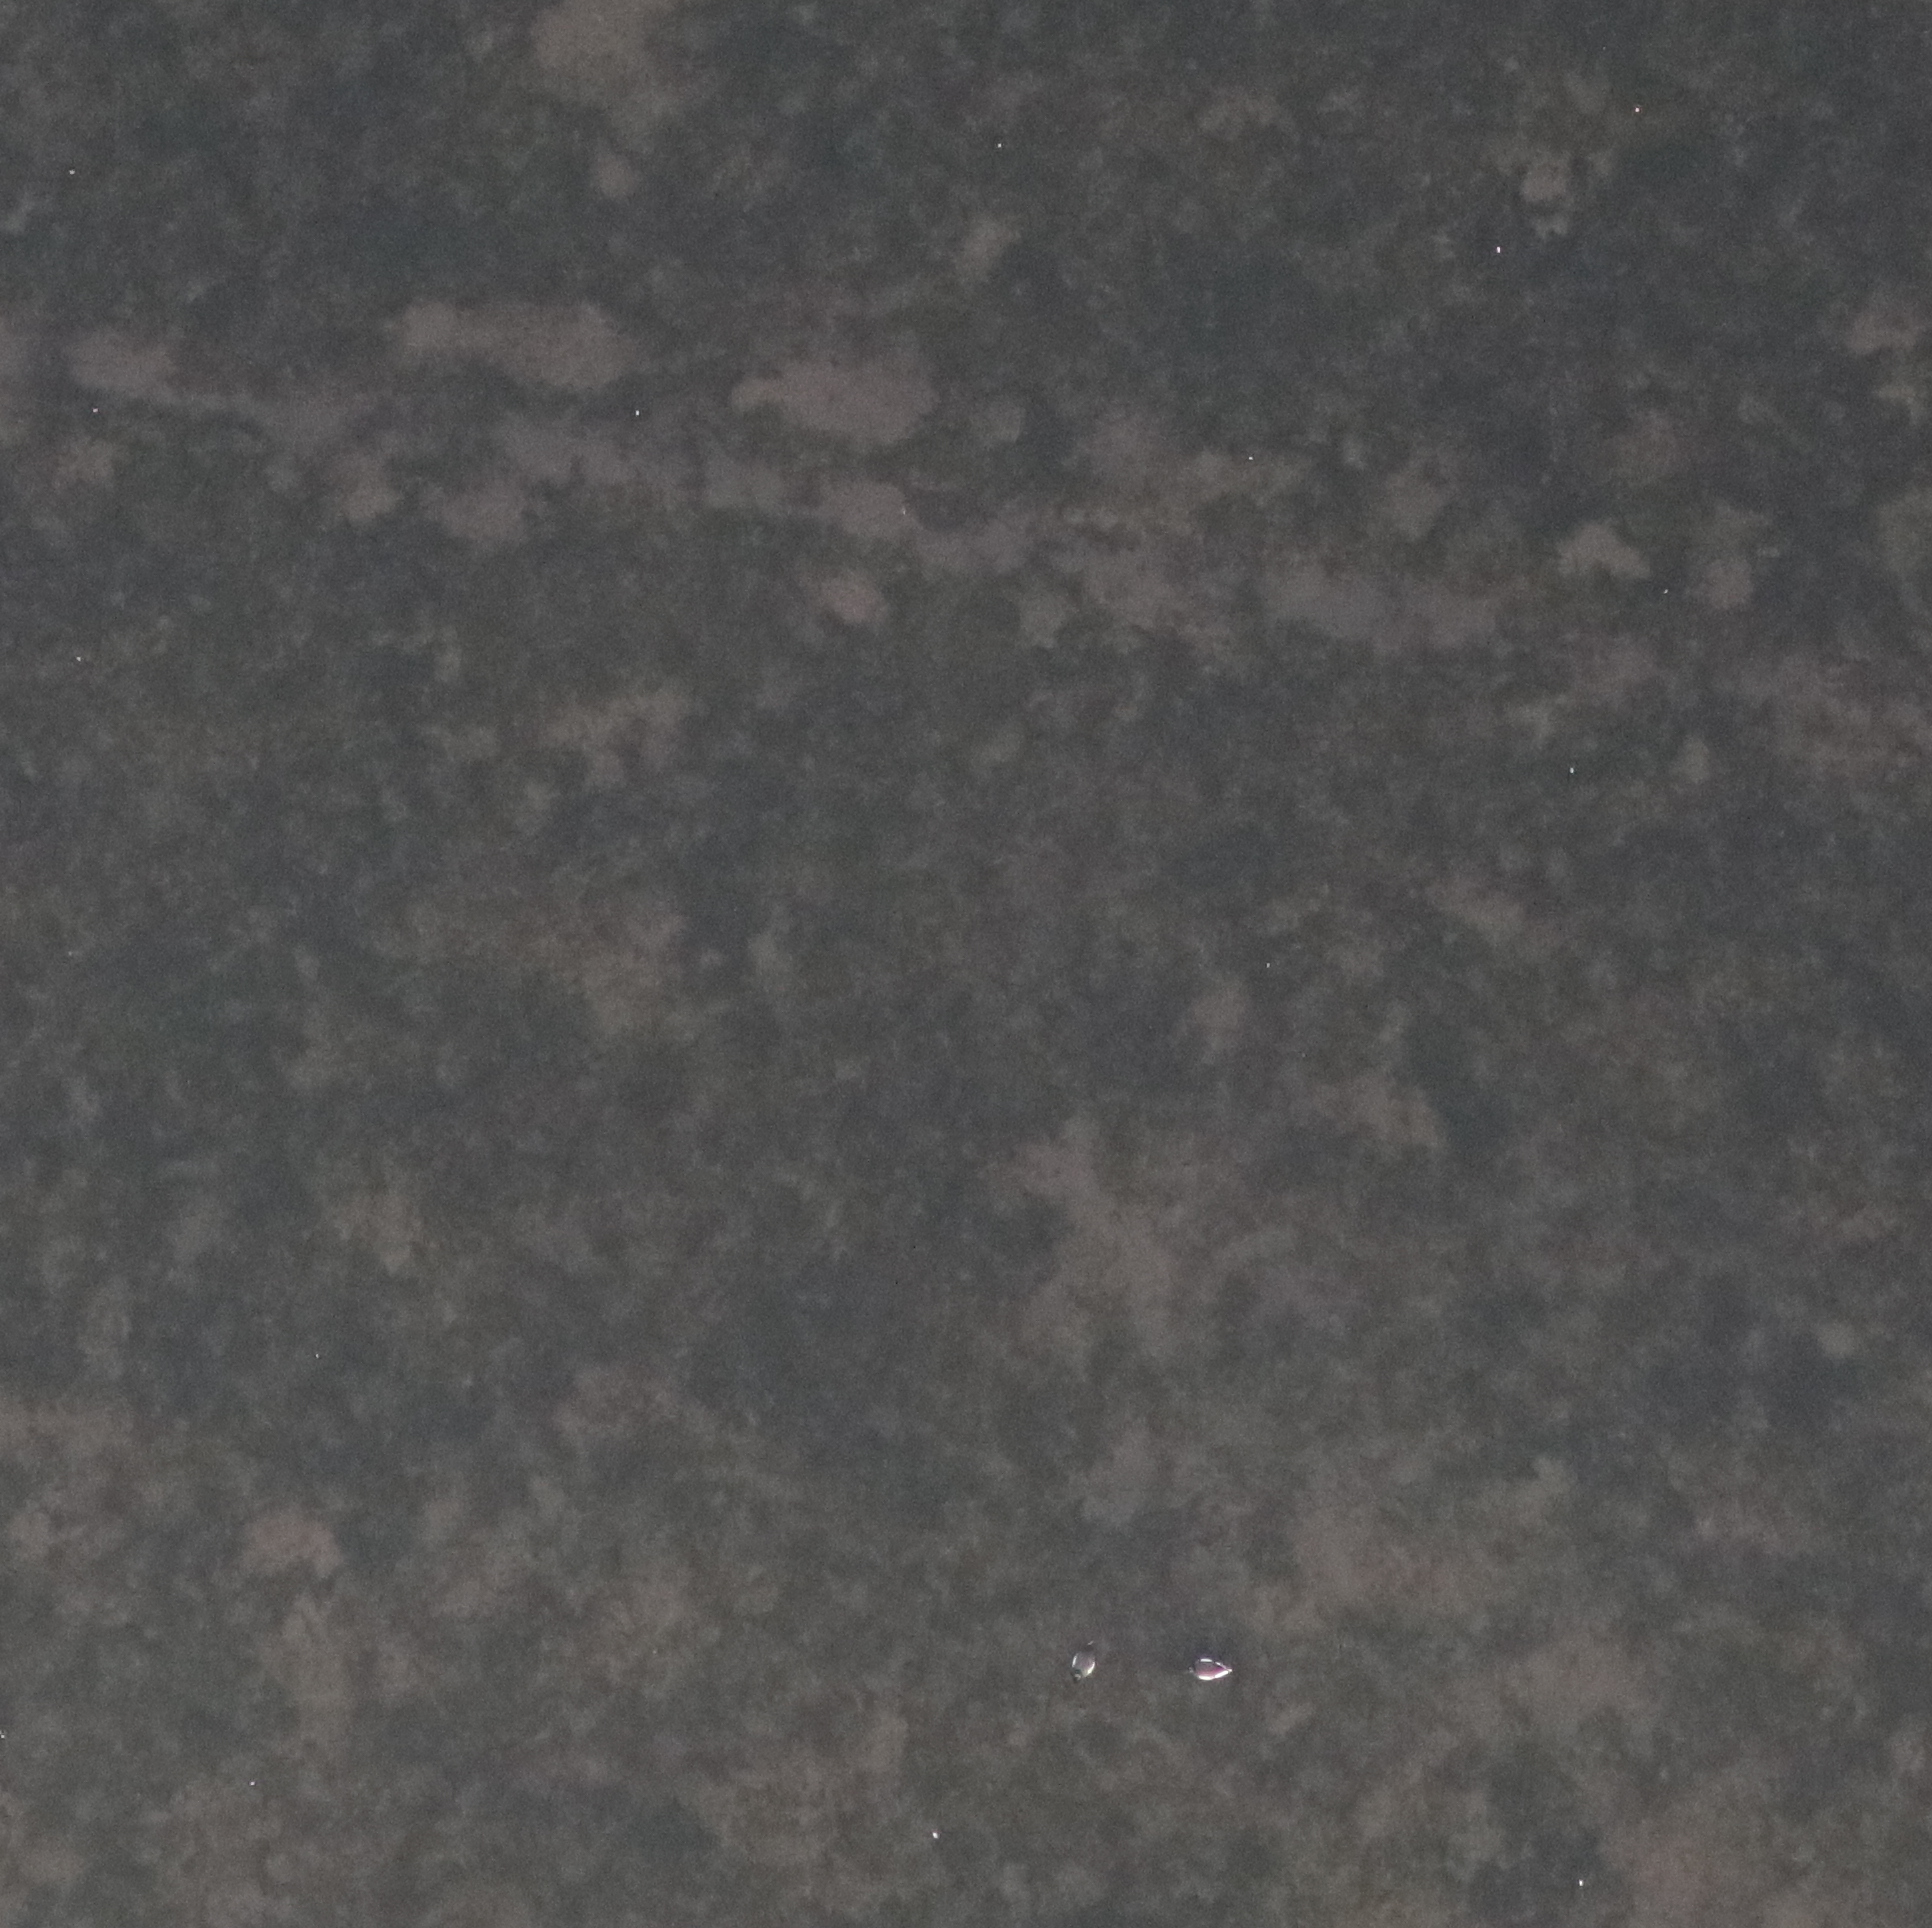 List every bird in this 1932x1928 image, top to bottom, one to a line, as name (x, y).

brant (1083, 1664)
brant (1208, 1668)